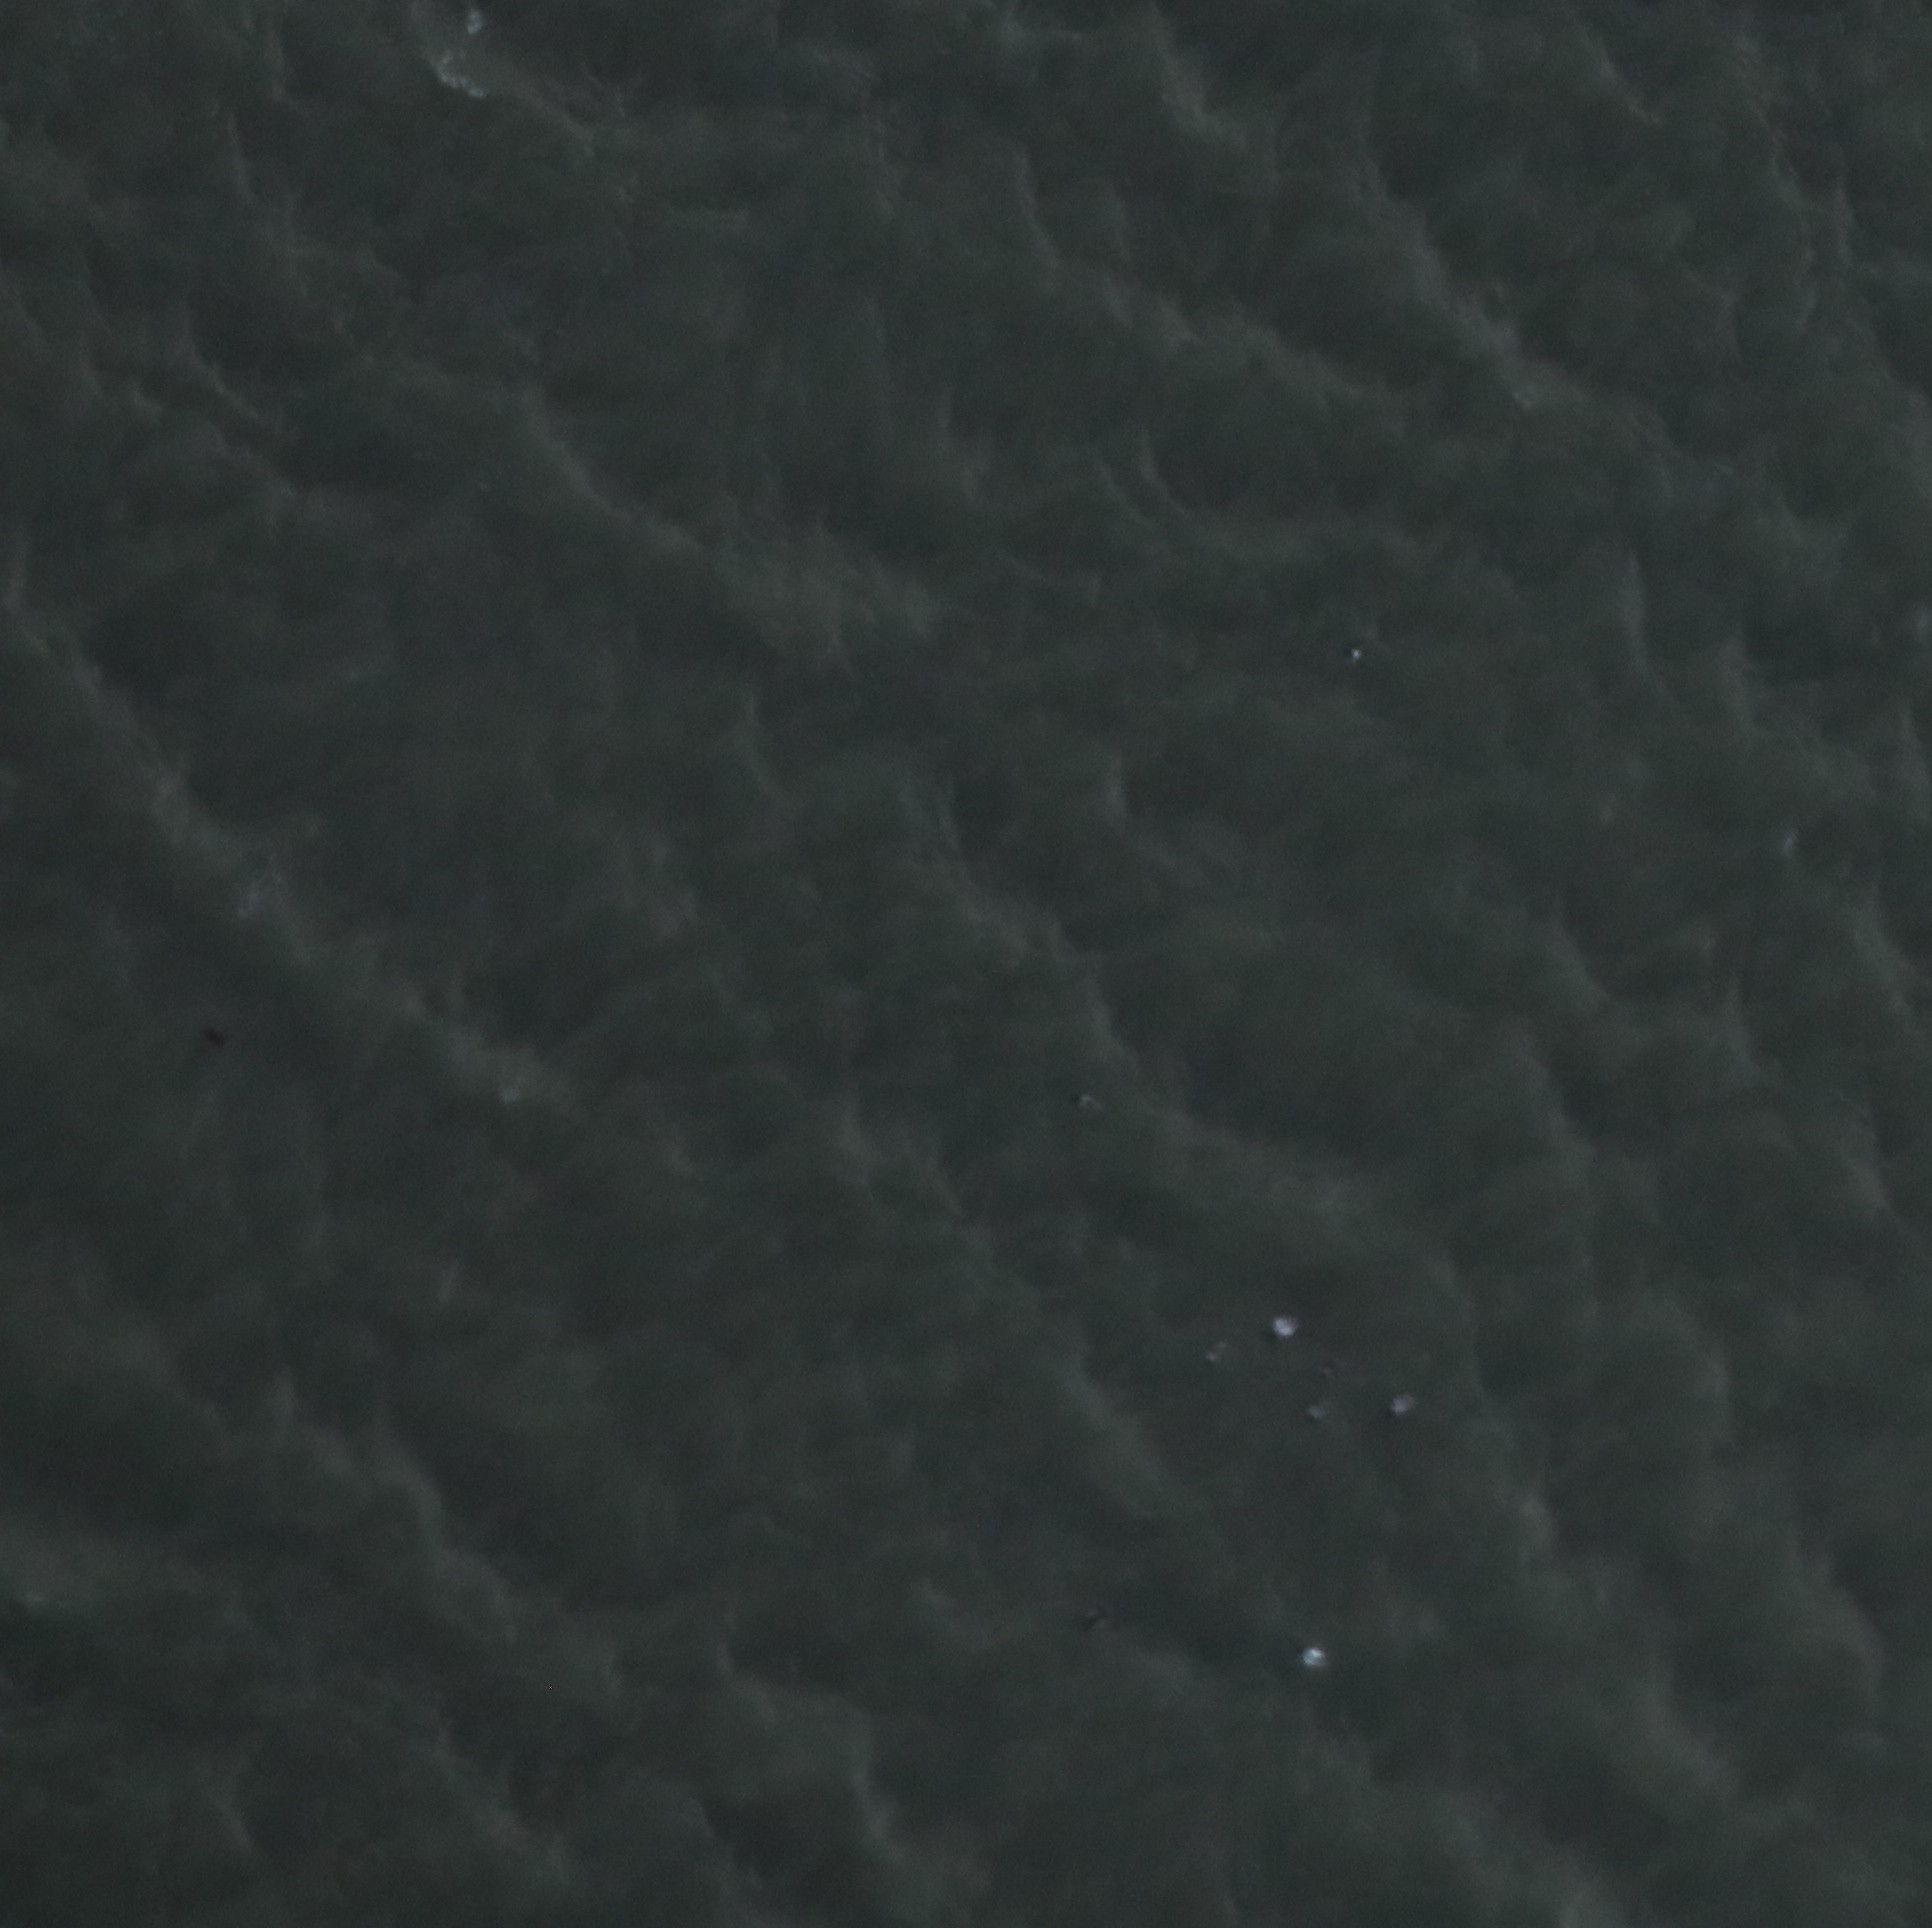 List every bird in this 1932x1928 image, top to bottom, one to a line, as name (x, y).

other bird (1353, 653)
other bird (209, 1031)
other bird (1084, 1103)
other bird (1283, 1325)
other bird (1219, 1351)
other bird (1328, 1370)
other bird (1392, 1403)
other bird (1307, 1411)
other bird (1094, 1618)
other bird (1312, 1653)